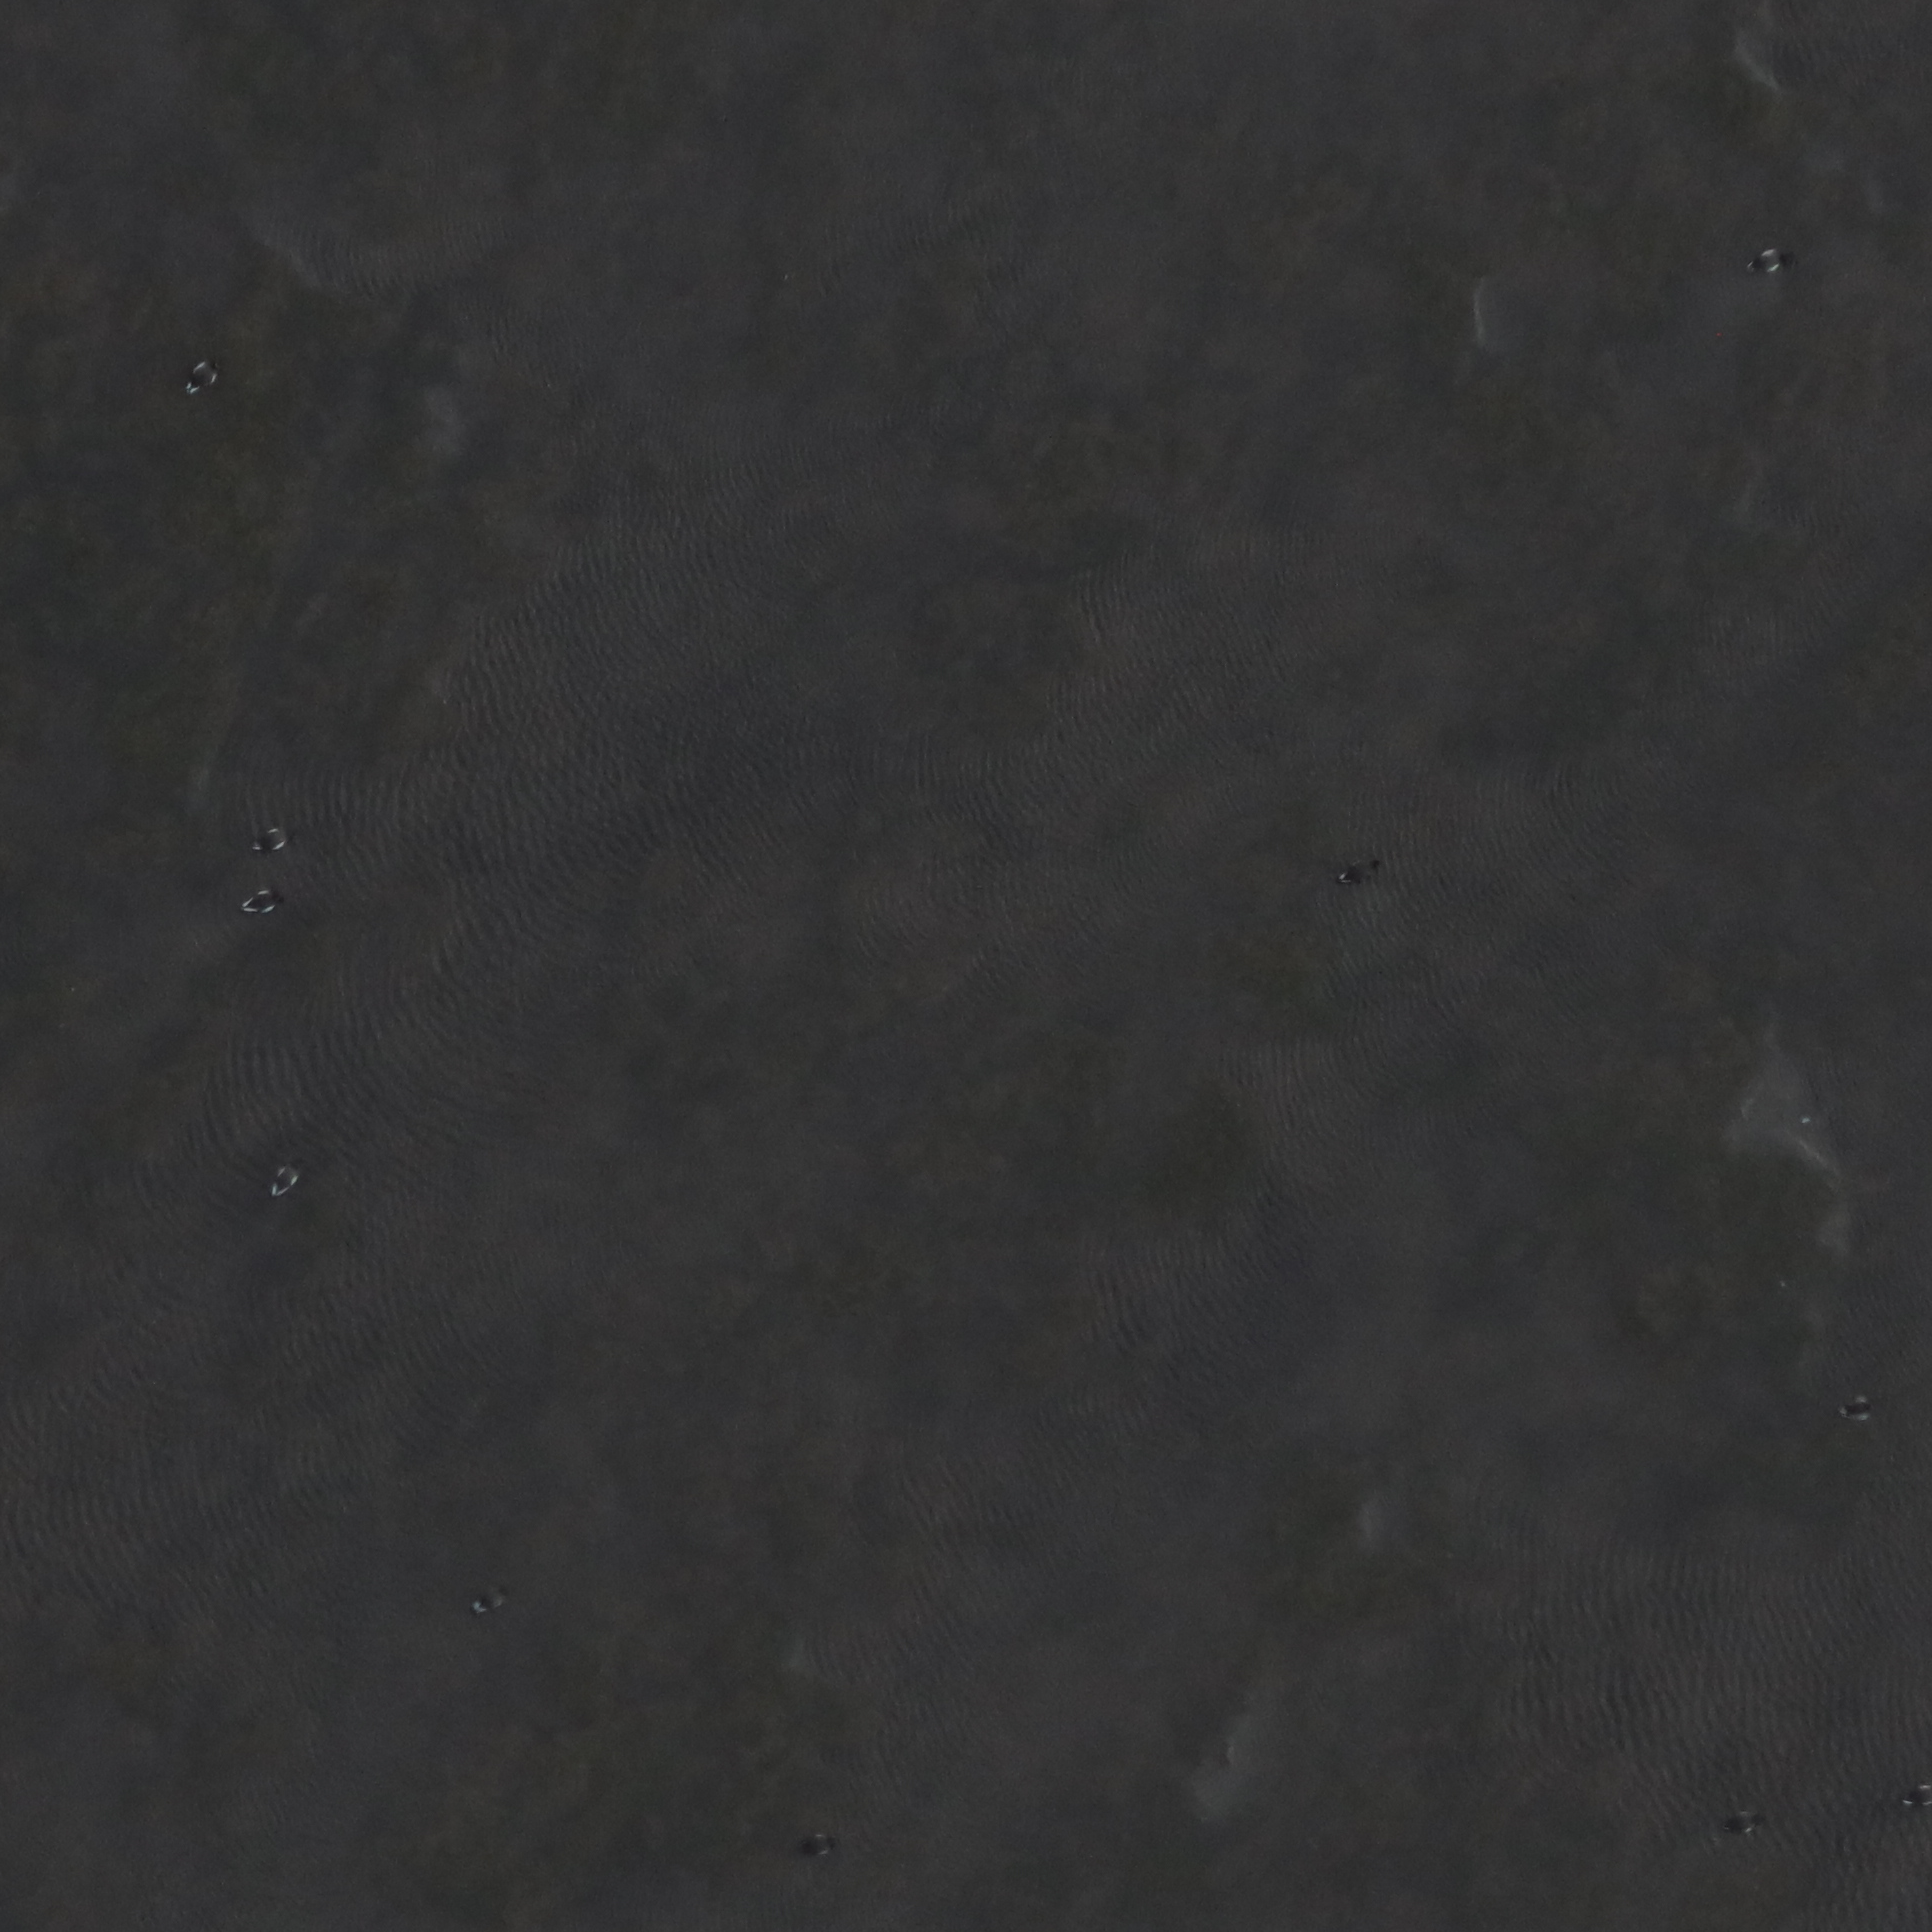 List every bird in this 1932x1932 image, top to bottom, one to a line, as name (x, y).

brant (1771, 262)
brant (205, 376)
brant (271, 839)
brant (1359, 872)
brant (263, 902)
brant (283, 1177)
brant (1854, 1405)
brant (493, 1602)
brant (1924, 1795)
brant (1744, 1823)
brant (819, 1843)